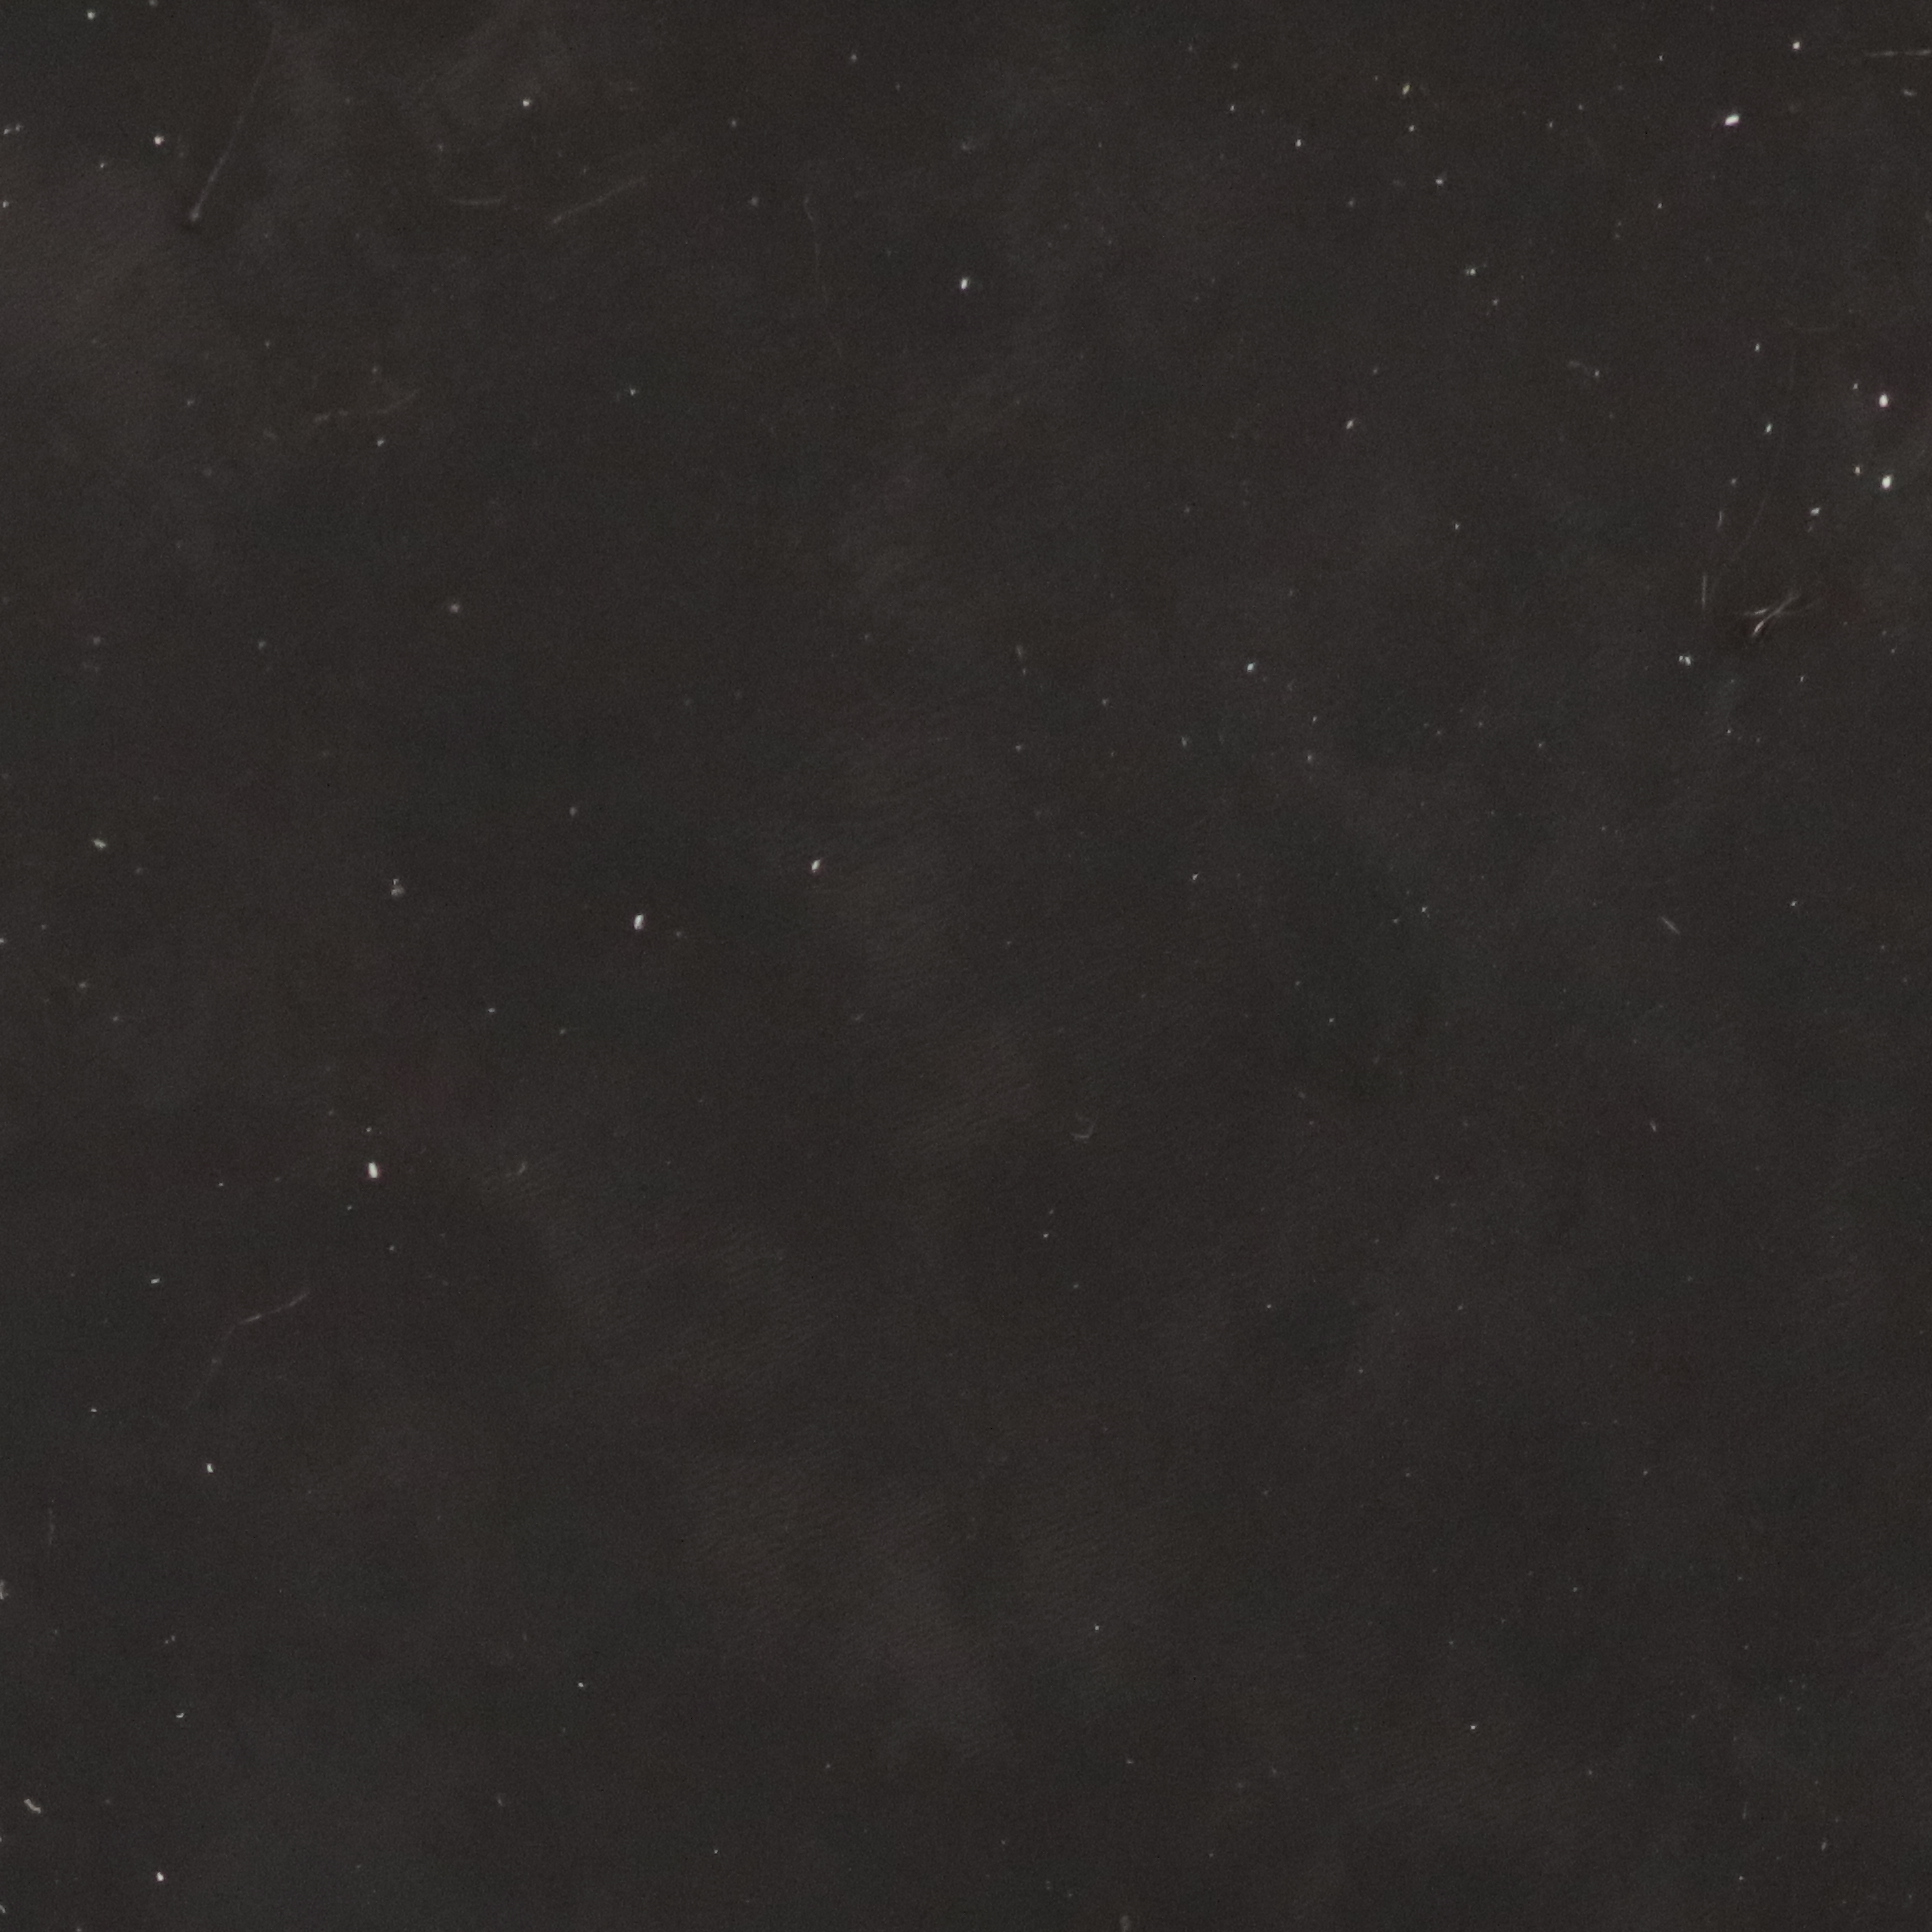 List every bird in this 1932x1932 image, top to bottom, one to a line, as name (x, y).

None